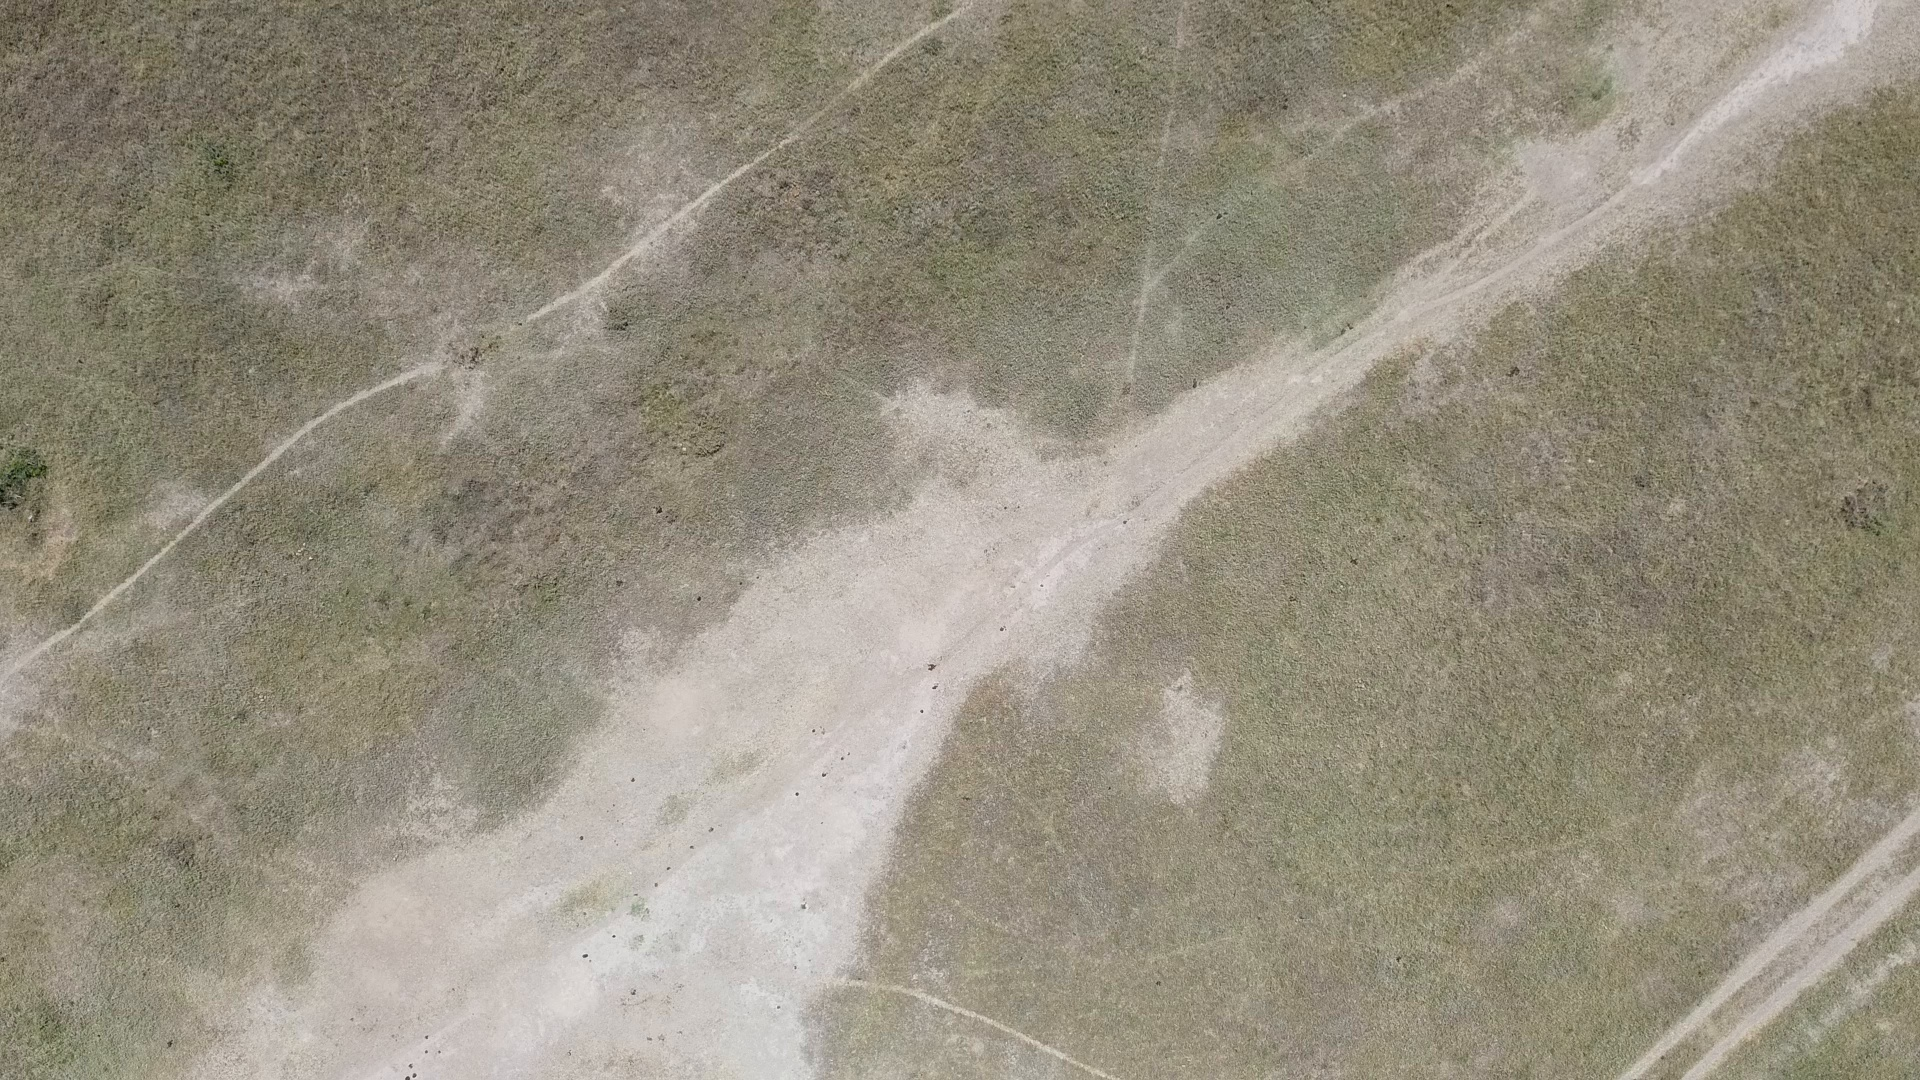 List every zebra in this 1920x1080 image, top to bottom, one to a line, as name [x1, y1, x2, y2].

None